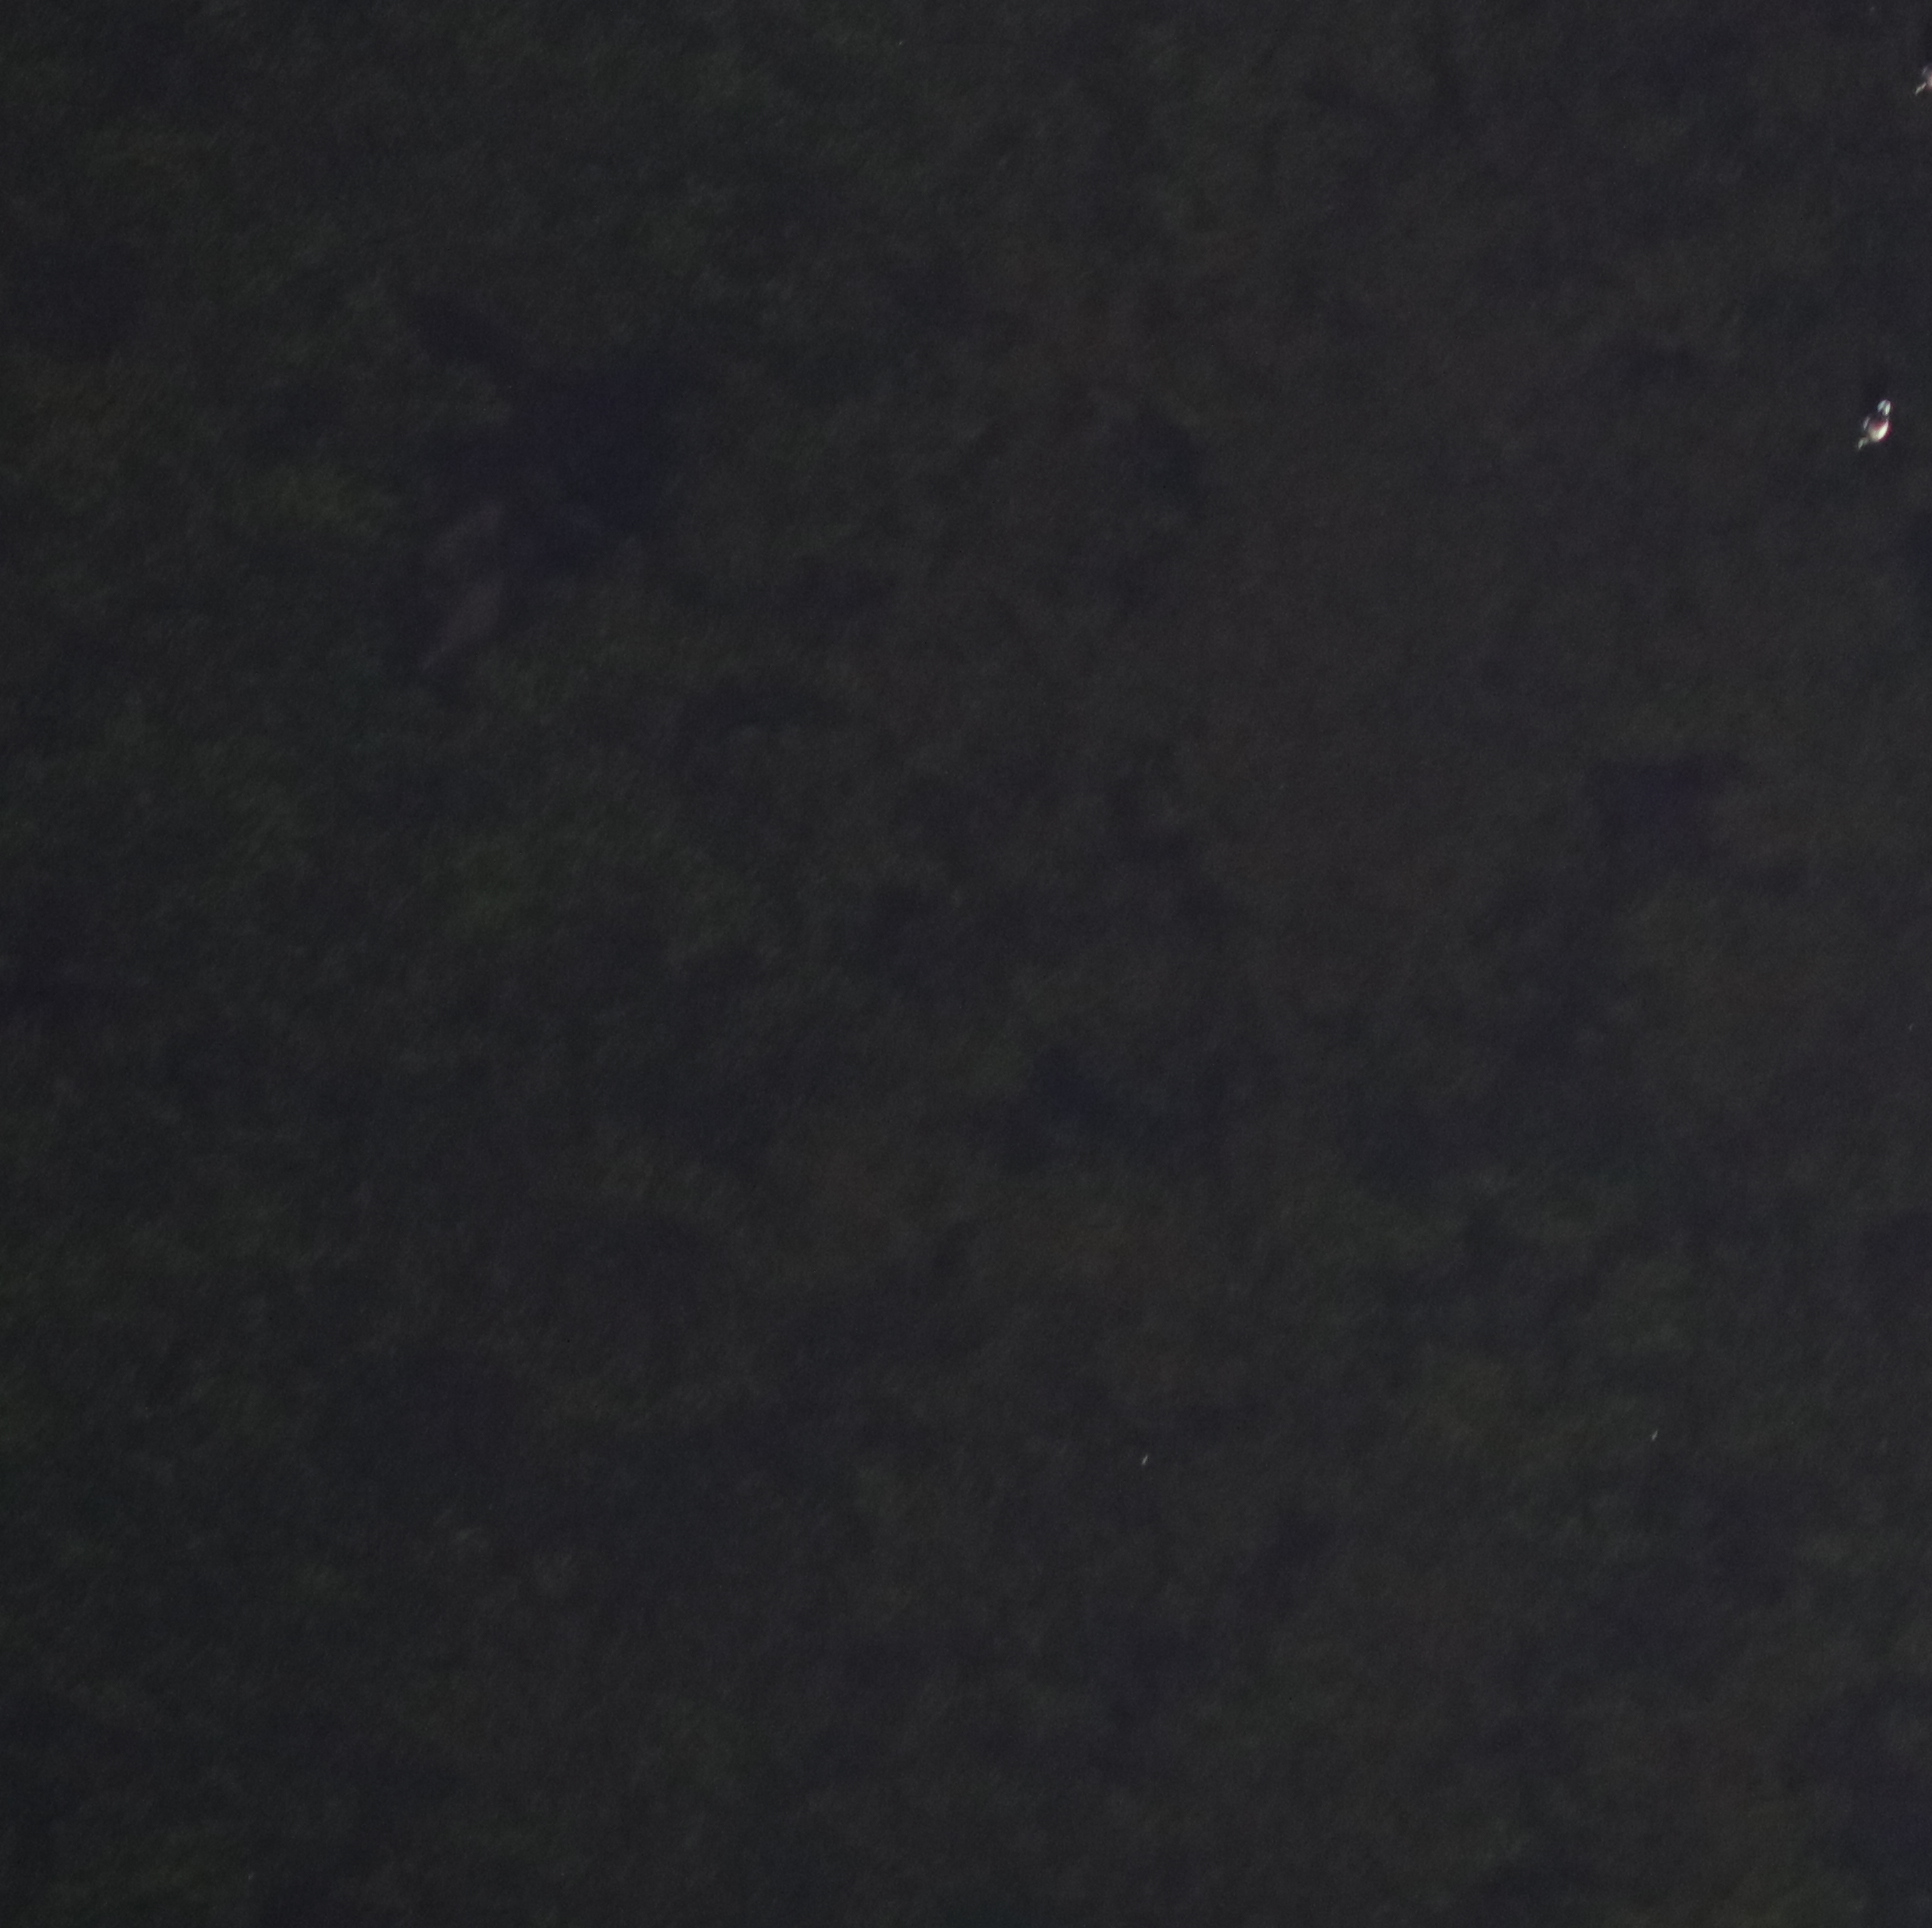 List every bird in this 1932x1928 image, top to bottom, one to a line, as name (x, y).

brant (1875, 424)